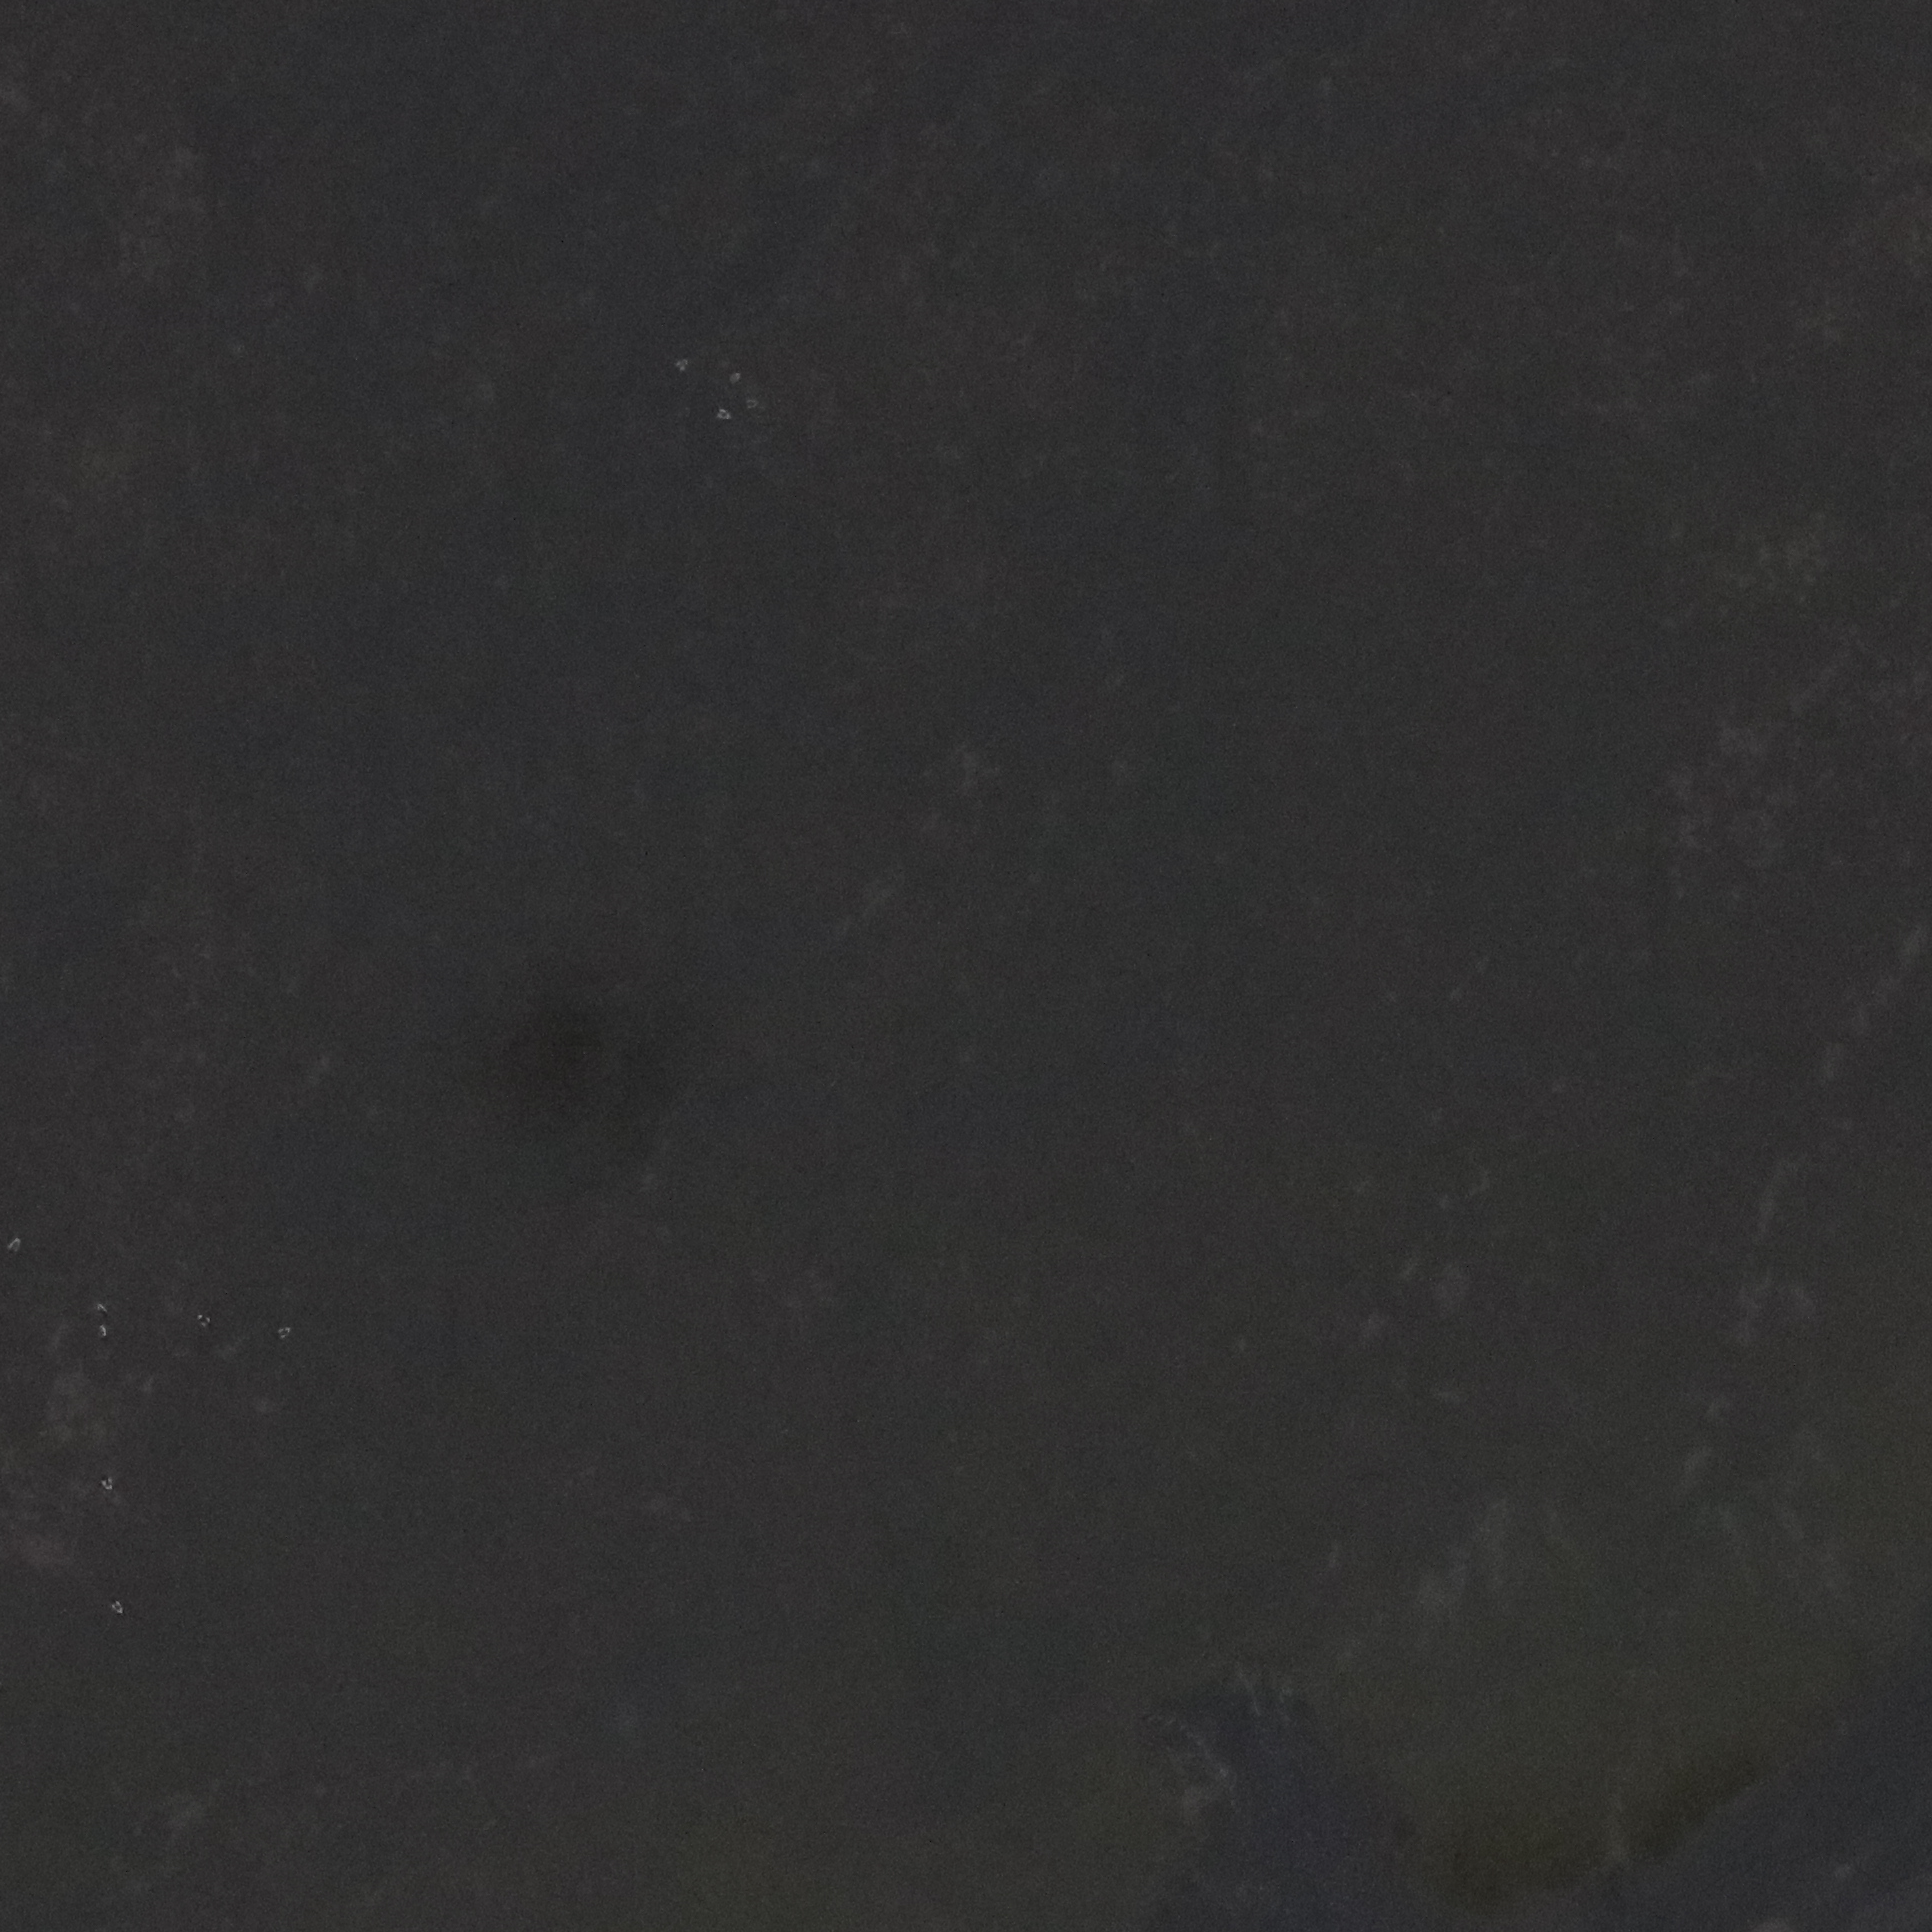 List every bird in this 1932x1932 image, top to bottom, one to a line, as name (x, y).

brant (681, 358)
brant (739, 380)
brant (746, 409)
brant (683, 417)
brant (723, 417)
brant (9, 1255)
brant (111, 1308)
brant (208, 1315)
brant (111, 1325)
brant (295, 1333)
brant (105, 1486)
brant (121, 1603)